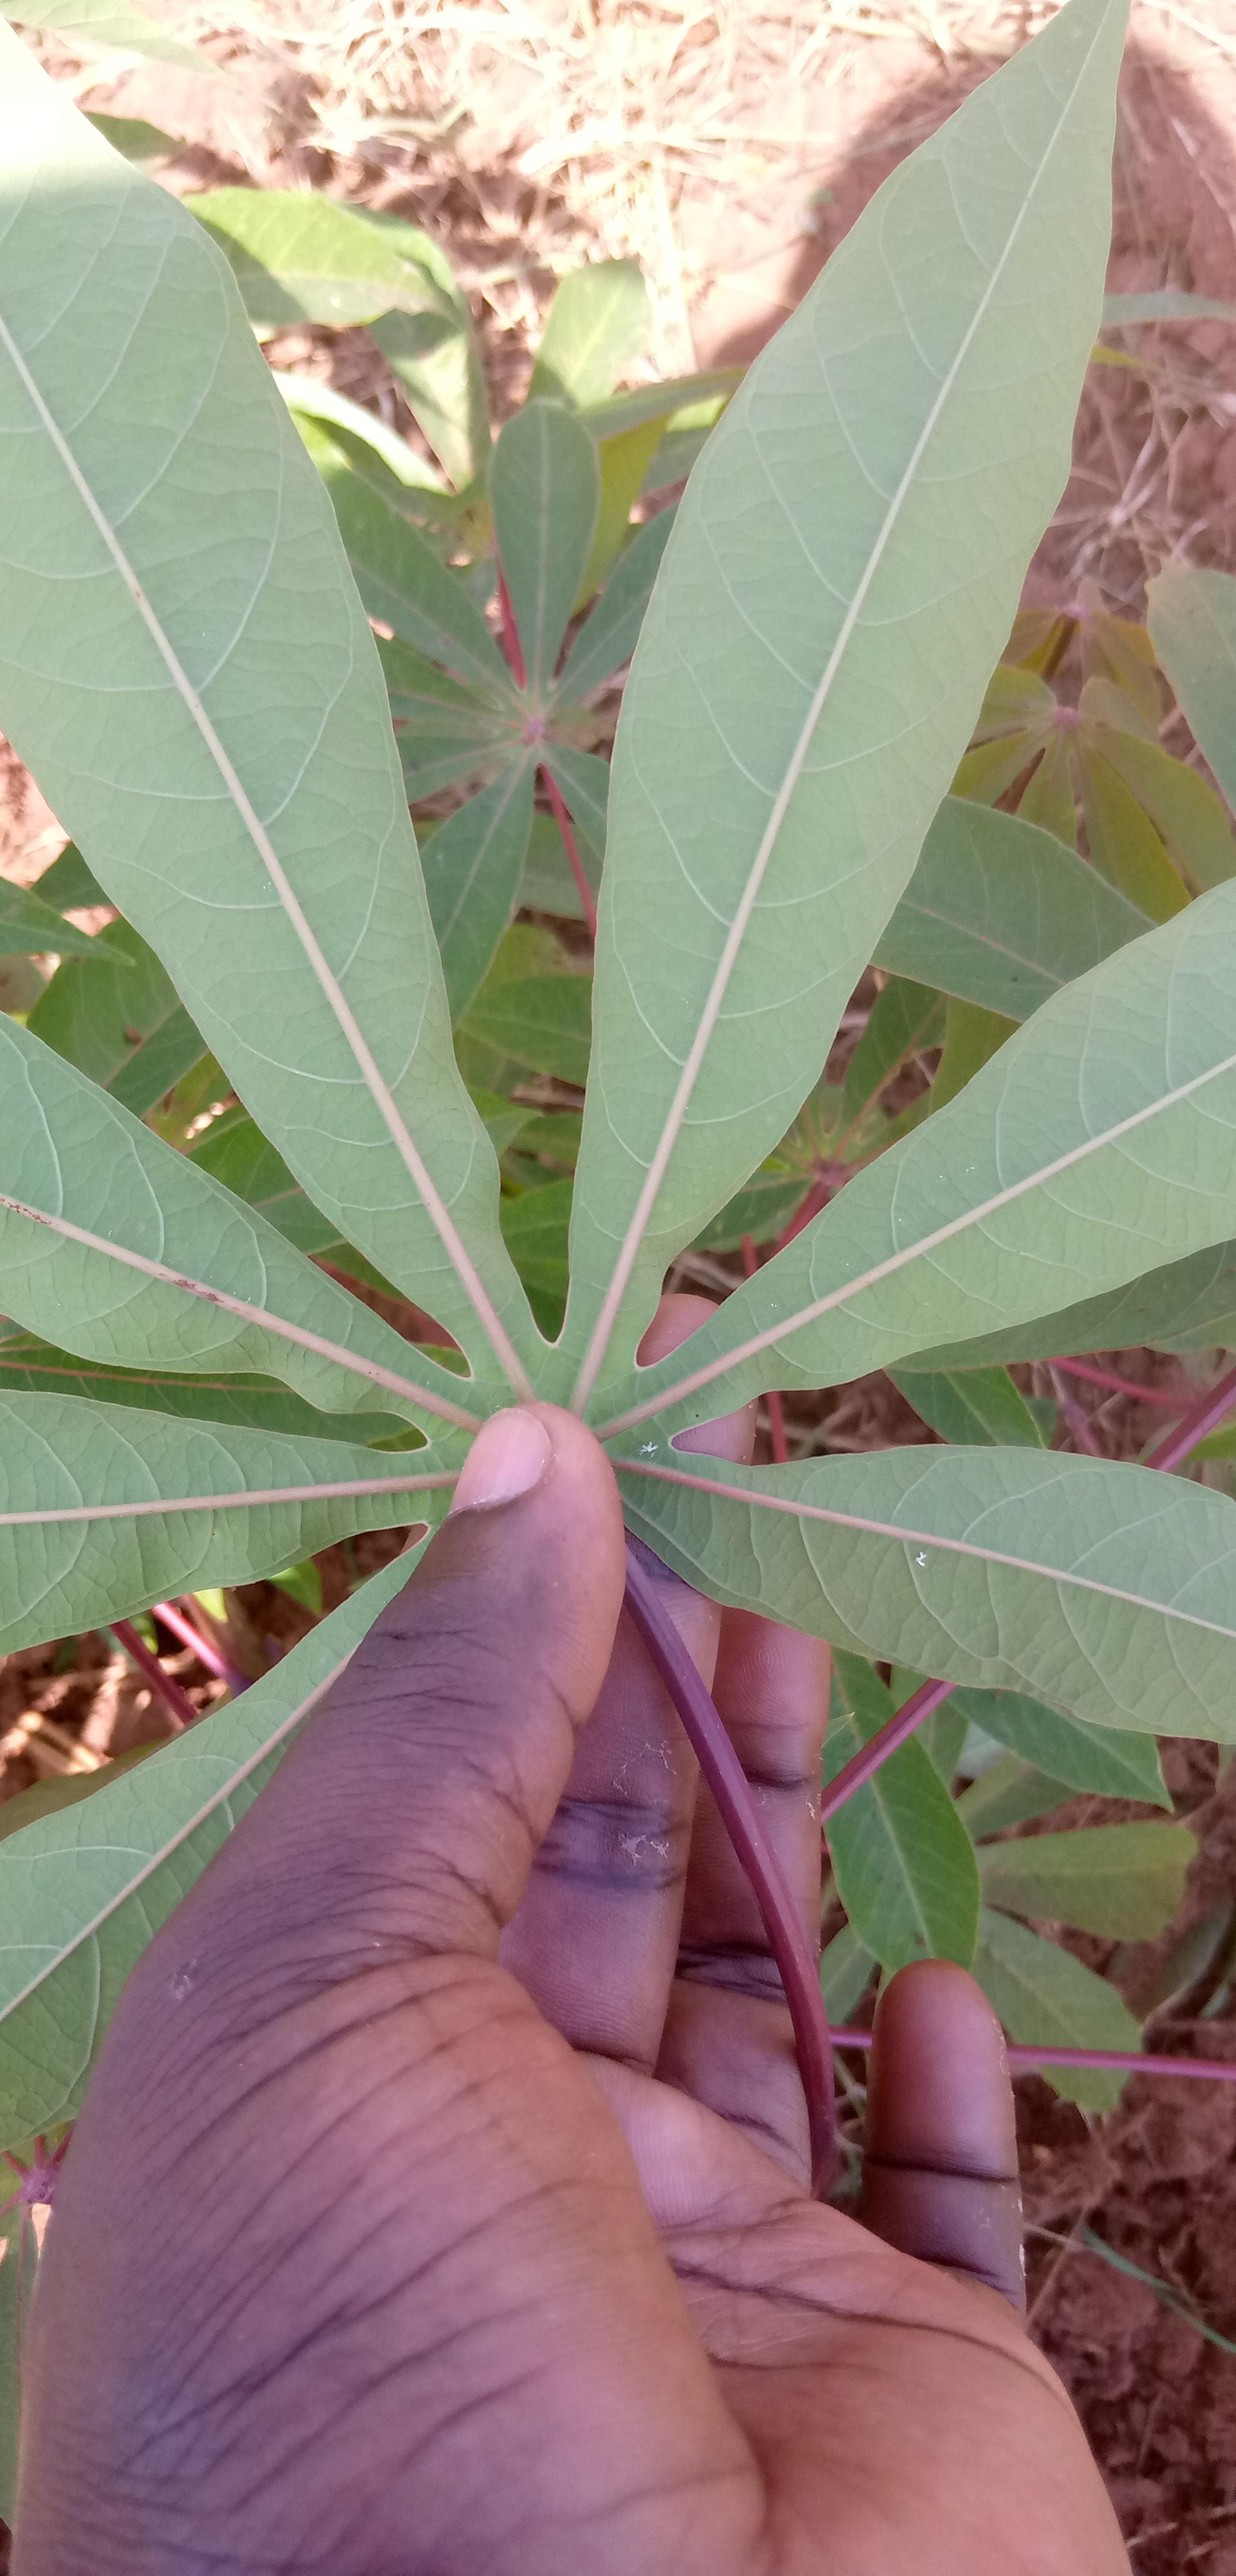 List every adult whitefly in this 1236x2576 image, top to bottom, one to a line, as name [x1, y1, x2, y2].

whitefly [639, 1439, 660, 1457]
whitefly [913, 1550, 928, 1569]